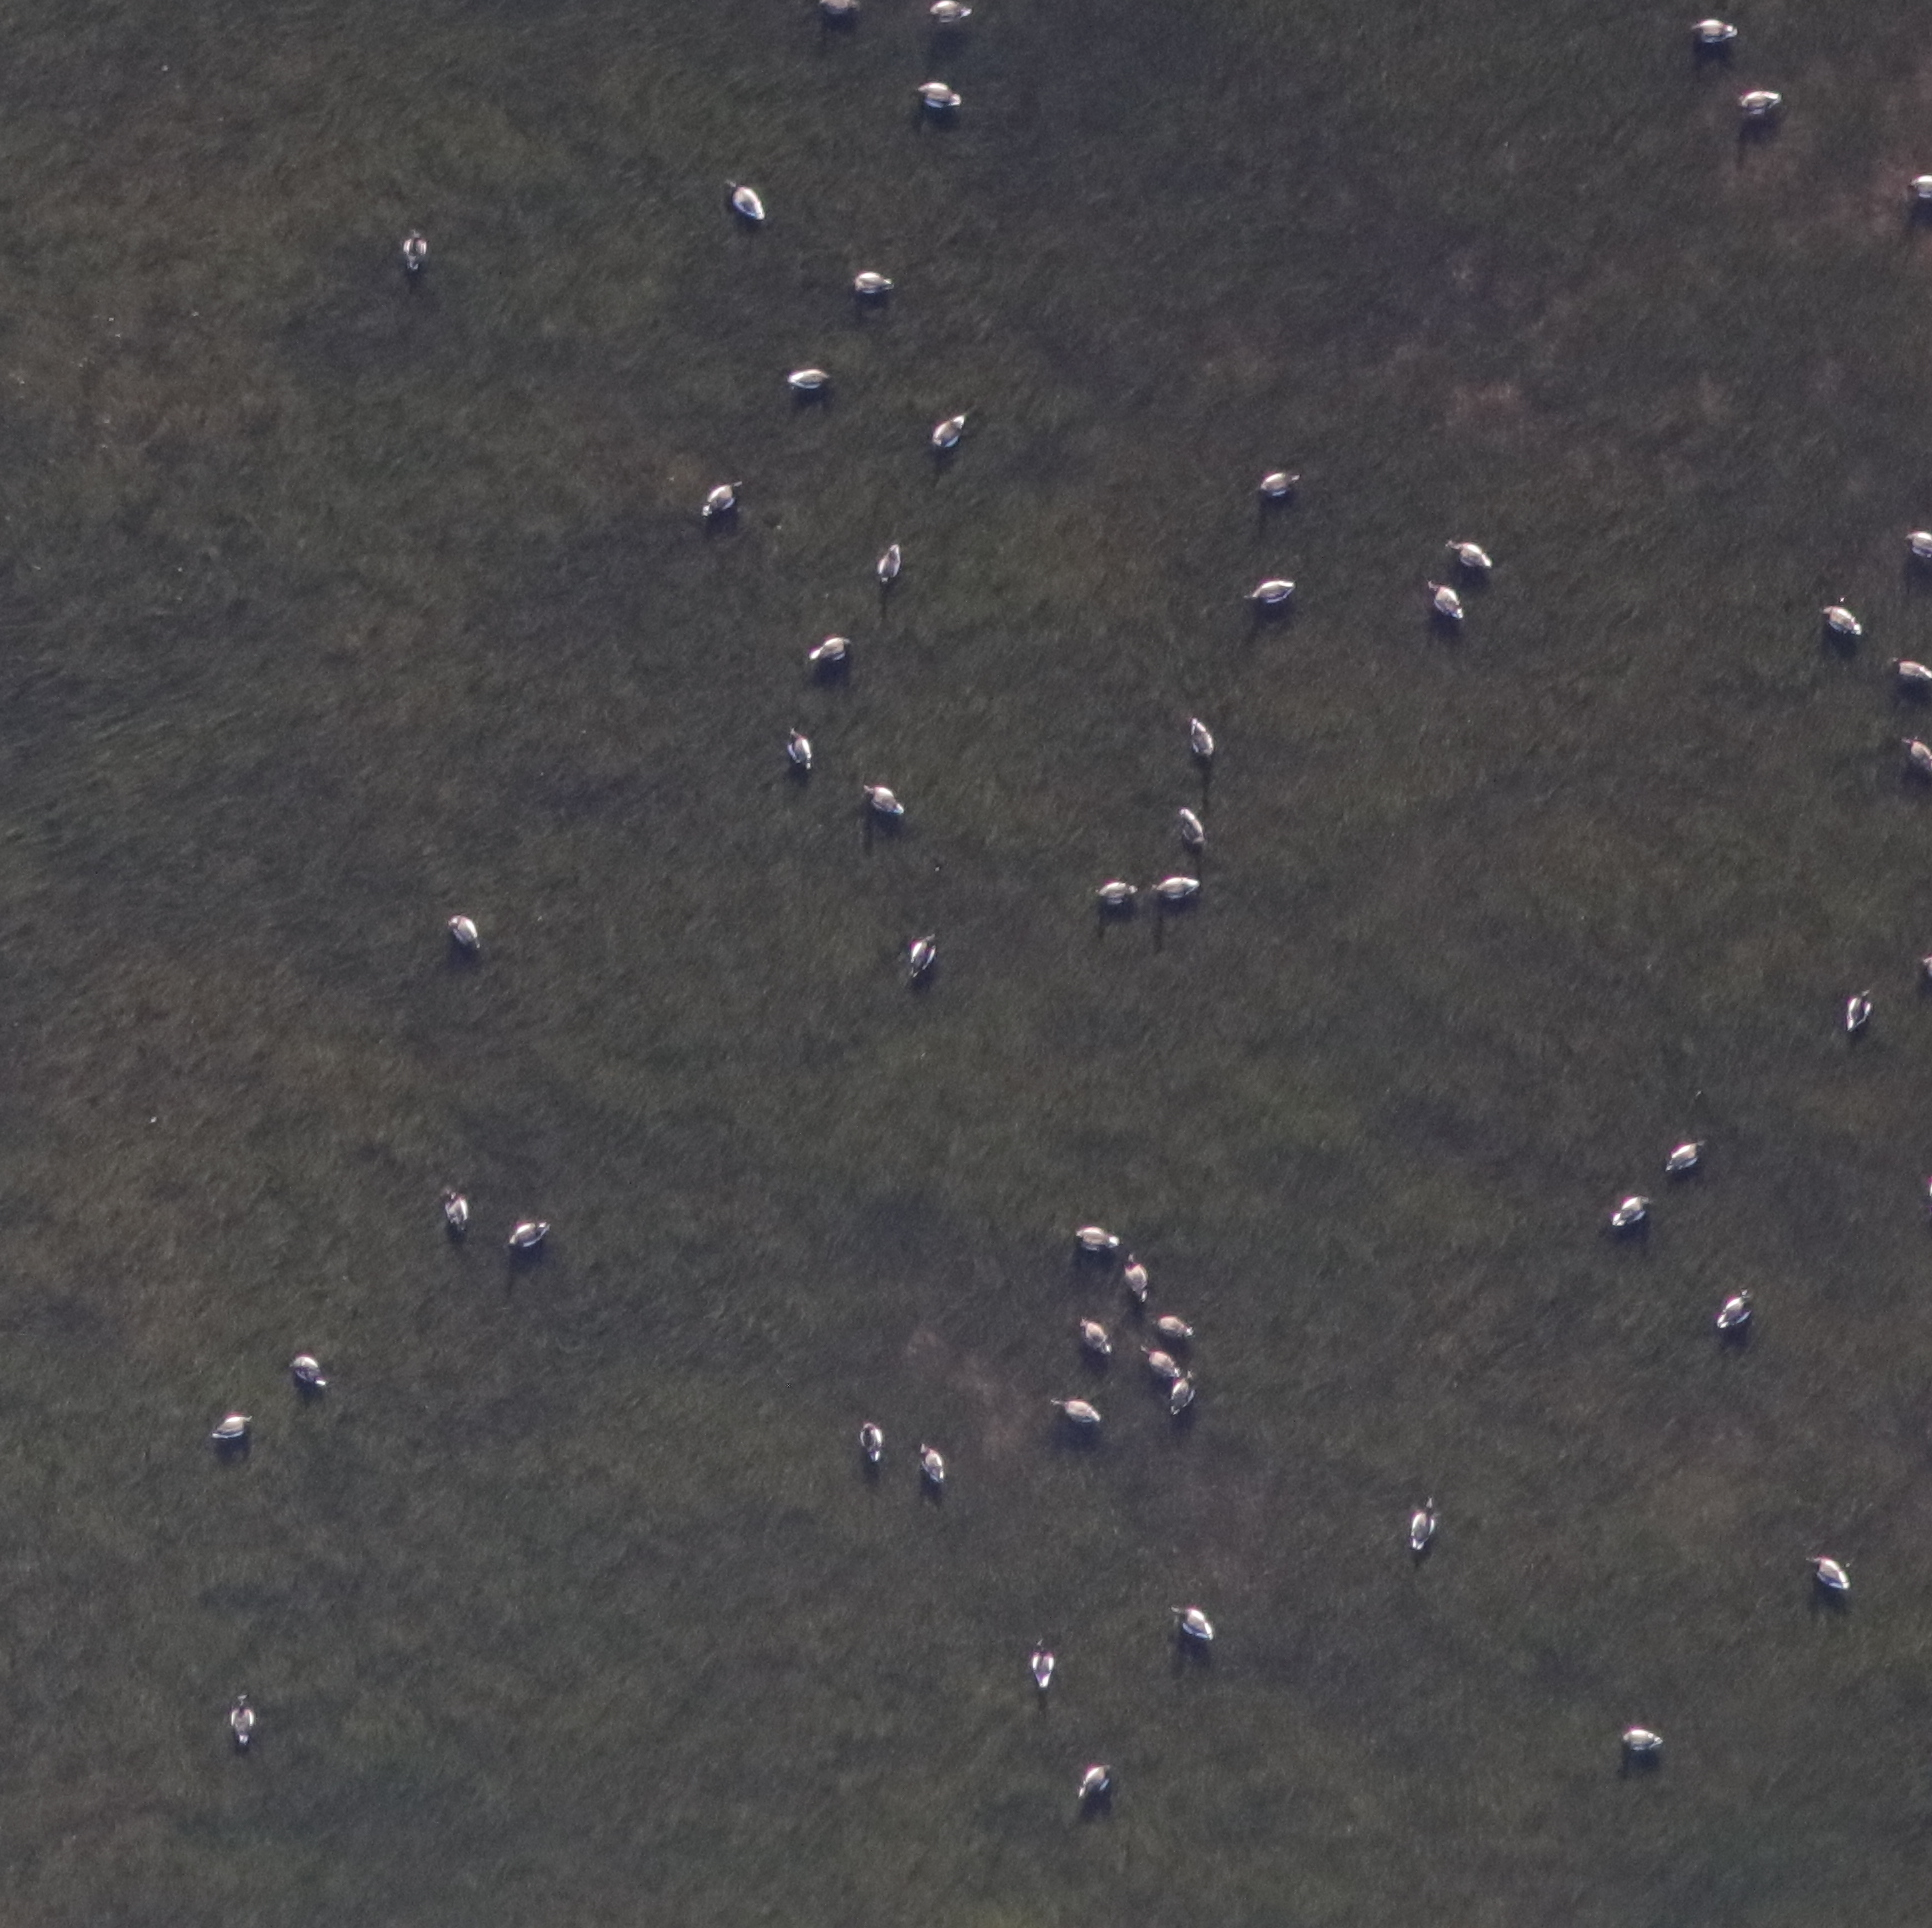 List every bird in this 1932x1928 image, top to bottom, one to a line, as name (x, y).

brant (836, 3)
brant (949, 12)
brant (1714, 31)
brant (937, 95)
brant (1758, 102)
brant (1928, 187)
brant (746, 200)
brant (416, 251)
brant (872, 281)
brant (810, 378)
brant (949, 432)
brant (1278, 484)
brant (721, 498)
brant (1926, 545)
brant (1468, 554)
brant (890, 565)
brant (1272, 590)
brant (1447, 601)
brant (1841, 619)
brant (832, 649)
brant (1913, 671)
brant (1202, 739)
brant (799, 749)
brant (1921, 754)
brant (881, 799)
brant (1192, 828)
brant (1175, 887)
brant (1115, 892)
brant (464, 930)
brant (921, 955)
brant (1859, 1010)
brant (1685, 1155)
brant (455, 1207)
brant (1632, 1211)
brant (526, 1235)
brant (1095, 1239)
brant (1137, 1275)
brant (1734, 1310)
brant (1171, 1325)
brant (1094, 1334)
brant (1160, 1354)
brant (310, 1371)
brant (1182, 1391)
brant (1077, 1409)
brant (232, 1427)
brant (871, 1441)
brant (933, 1463)
brant (1423, 1525)
brant (1831, 1574)
brant (1193, 1623)
brant (1042, 1667)
brant (241, 1718)
brant (1640, 1740)
brant (1096, 1783)